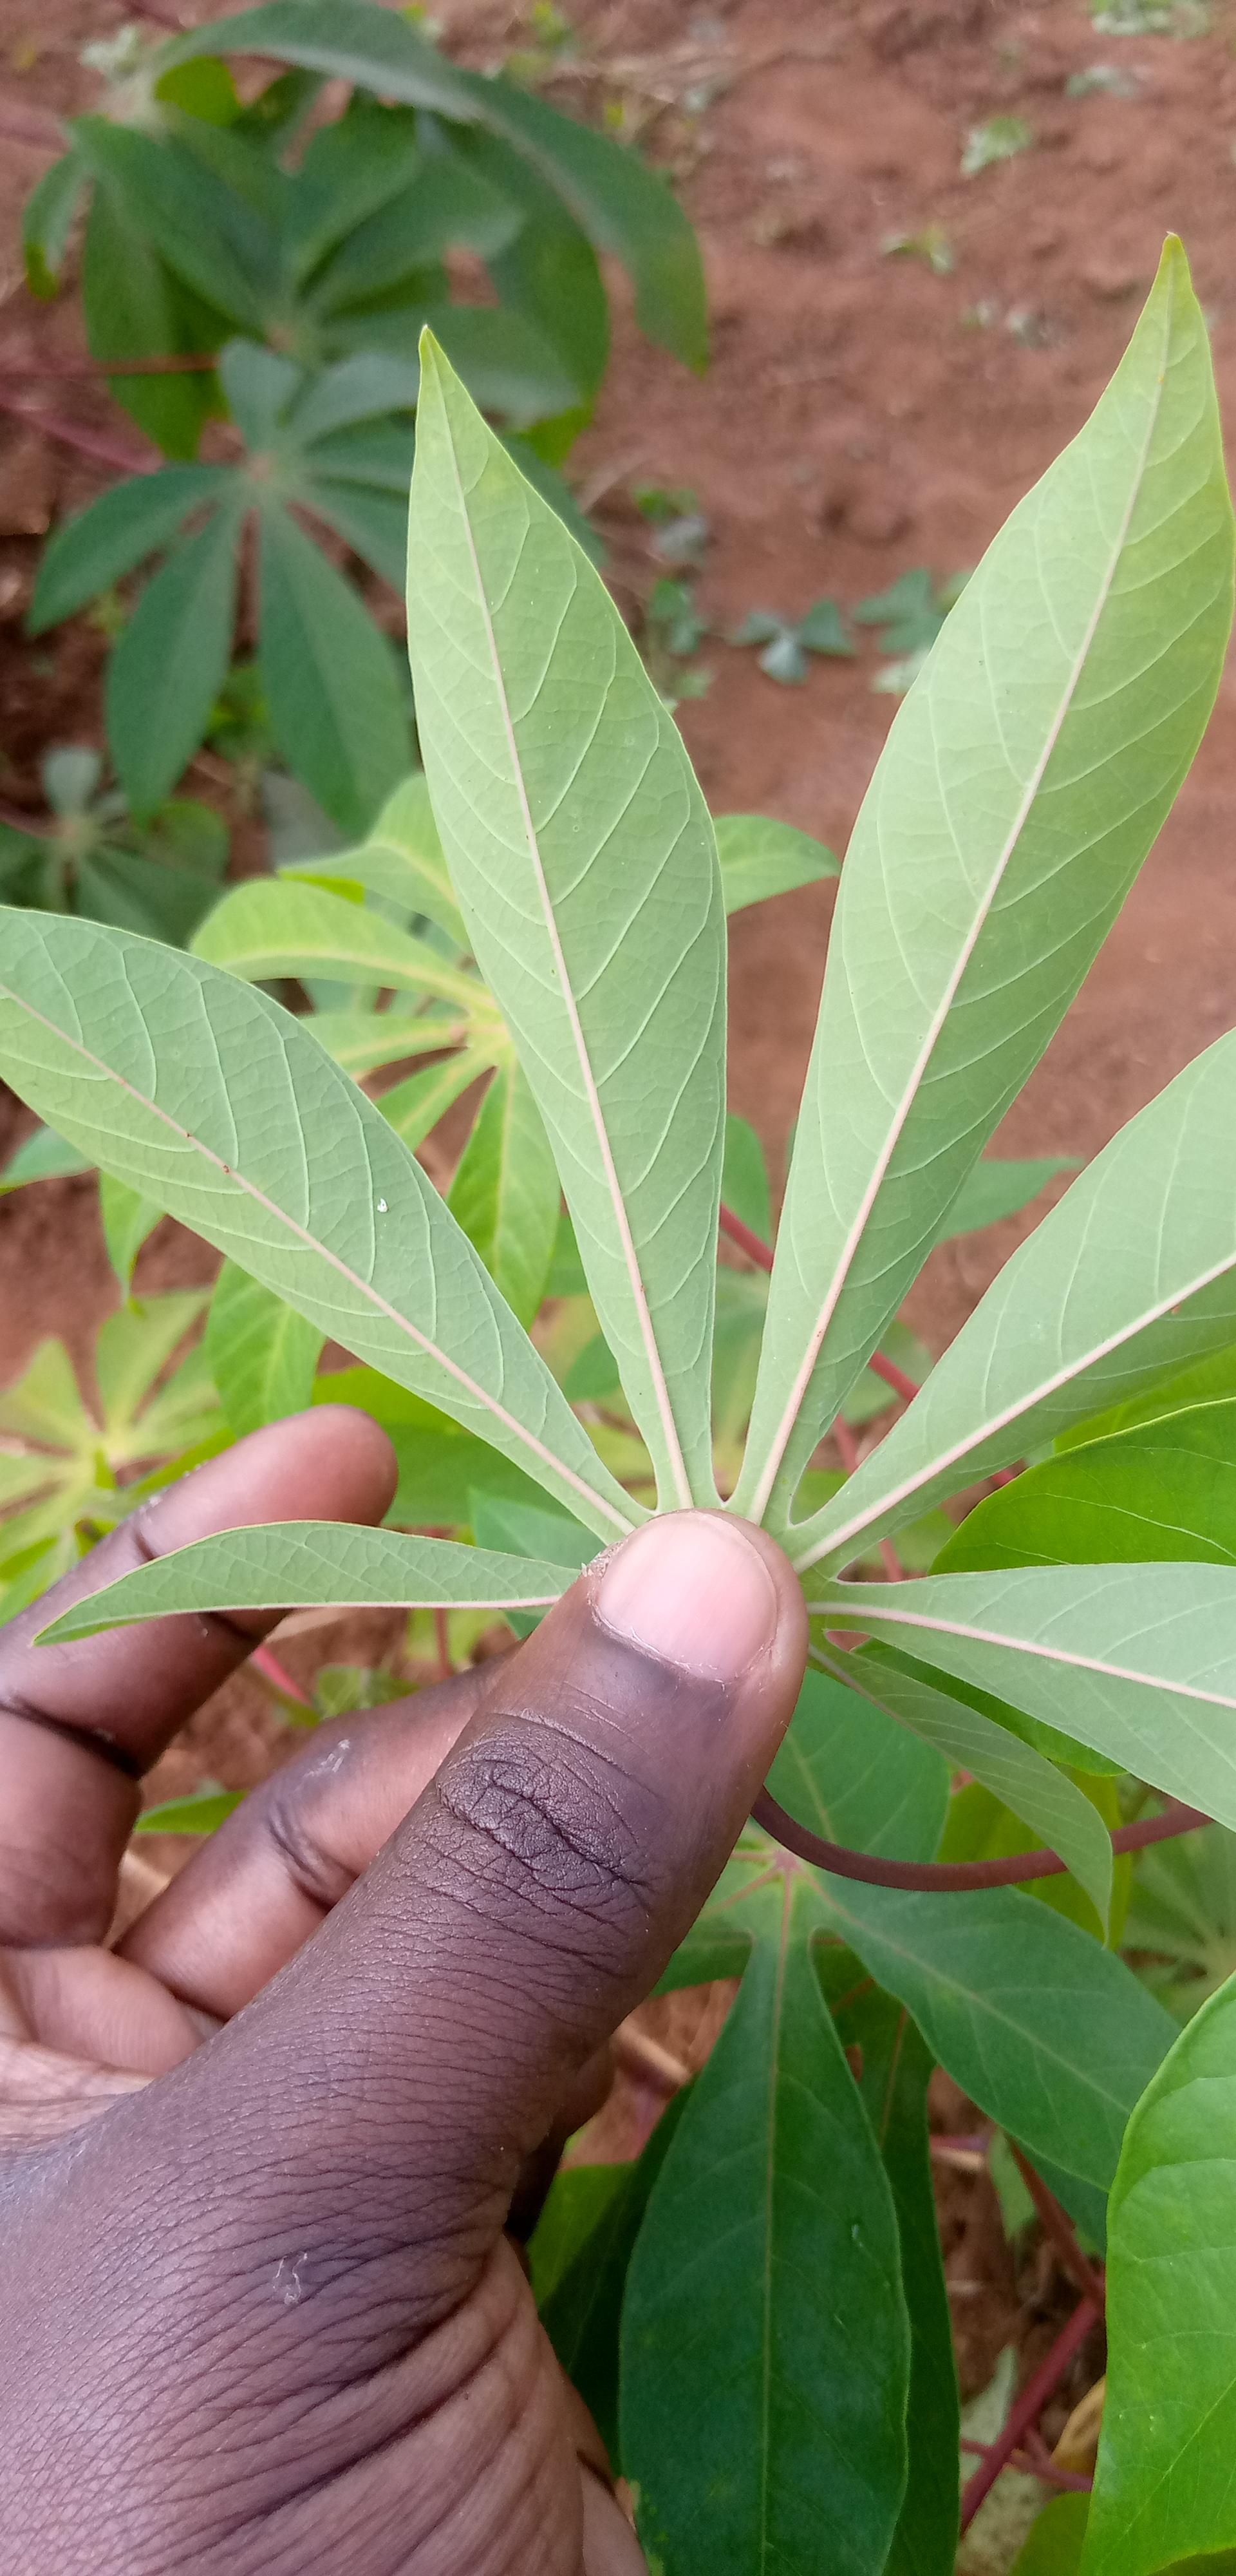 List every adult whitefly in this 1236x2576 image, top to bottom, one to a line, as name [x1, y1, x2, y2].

whitefly [374, 1196, 391, 1217]